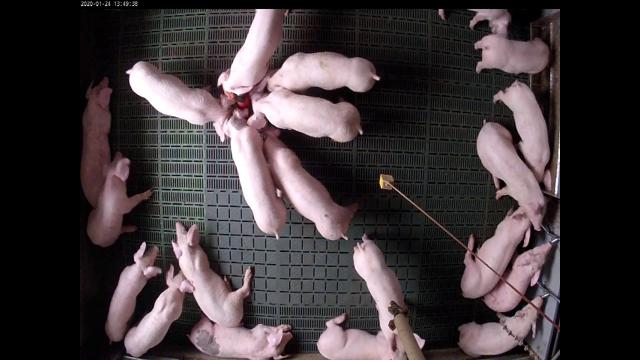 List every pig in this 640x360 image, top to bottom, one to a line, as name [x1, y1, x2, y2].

pig [218, 9, 290, 99]
pig [438, 10, 511, 38]
pig [474, 35, 552, 77]
pig [268, 51, 382, 95]
pig [125, 59, 242, 143]
pig [80, 76, 114, 207]
pig [492, 79, 553, 192]
pig [248, 90, 364, 143]
pig [224, 107, 287, 240]
pig [476, 119, 546, 233]
pig [260, 127, 360, 241]
pig [87, 150, 153, 248]
pig [459, 205, 532, 299]
pig [172, 220, 254, 328]
pig [352, 234, 427, 355]
pig [483, 241, 552, 313]
pig [103, 242, 162, 345]
pig [123, 263, 196, 357]
pig [456, 296, 544, 357]
pig [187, 311, 293, 359]
pig [318, 312, 426, 359]